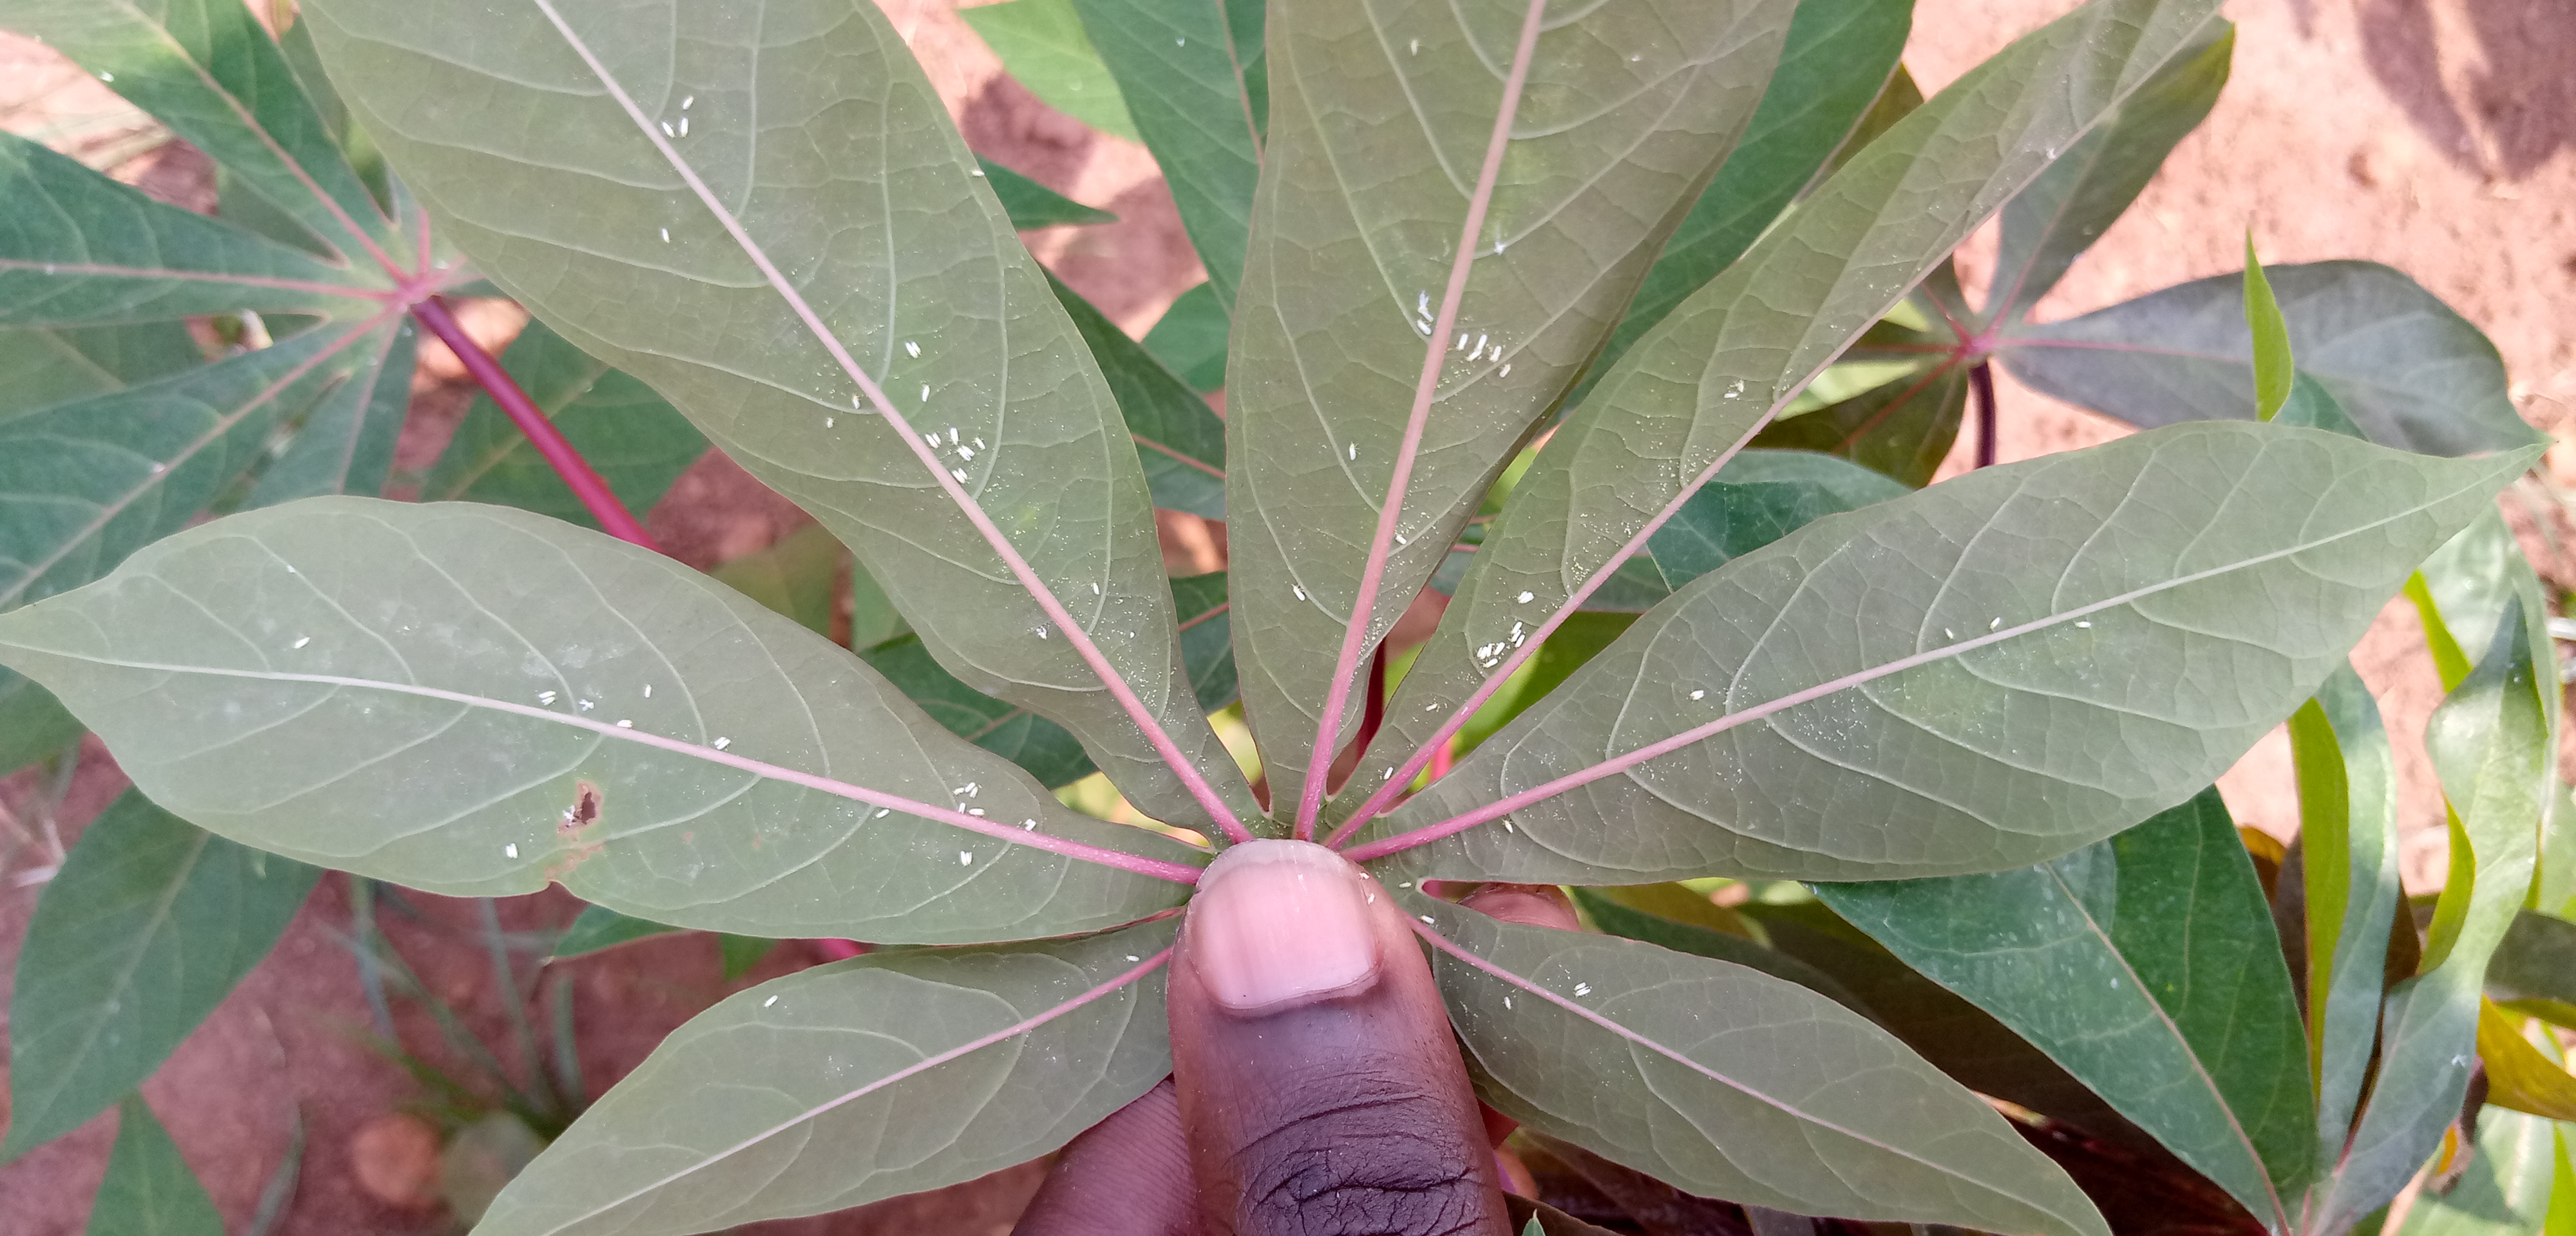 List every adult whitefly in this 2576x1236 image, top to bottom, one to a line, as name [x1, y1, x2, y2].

whitefly [679, 94, 700, 111]
whitefly [676, 115, 695, 144]
whitefly [659, 118, 681, 146]
whitefly [967, 165, 990, 183]
whitefly [658, 224, 671, 250]
whitefly [1413, 317, 1434, 339]
whitefly [1476, 330, 1488, 355]
whitefly [1454, 332, 1470, 352]
whitefly [903, 337, 925, 360]
whitefly [1499, 360, 1513, 380]
whitefly [1731, 379, 1746, 394]
whitefly [917, 379, 935, 406]
whitefly [1722, 389, 1743, 400]
whitefly [848, 393, 866, 415]
whitefly [824, 412, 837, 433]
whitefly [922, 430, 945, 451]
whitefly [972, 433, 988, 453]
whitefly [1345, 439, 1364, 463]
whitefly [947, 465, 973, 486]
whitefly [1395, 532, 1413, 549]
whitefly [1088, 581, 1106, 603]
whitefly [1288, 581, 1312, 604]
whitefly [1513, 586, 1539, 610]
whitefly [1987, 613, 2005, 633]
whitefly [2070, 618, 2098, 634]
whitefly [1509, 621, 1527, 633]
whitefly [1030, 623, 1052, 645]
whitefly [1942, 624, 1957, 644]
whitefly [1513, 630, 1532, 652]
whitefly [290, 633, 316, 651]
whitefly [1492, 641, 1506, 657]
whitefly [1477, 643, 1488, 662]
whitefly [1482, 657, 1501, 669]
whitefly [640, 682, 656, 703]
whitefly [1688, 688, 1708, 706]
whitefly [538, 688, 562, 709]
whitefly [579, 696, 600, 717]
whitefly [1421, 698, 1441, 718]
whitefly [614, 715, 636, 733]
whitefly [710, 735, 734, 754]
whitefly [1381, 765, 1397, 783]
whitefly [962, 780, 989, 809]
whitefly [964, 805, 990, 821]
whitefly [873, 807, 891, 823]
whitefly [1021, 816, 1043, 839]
whitefly [1501, 816, 1520, 838]
whitefly [503, 841, 520, 864]
whitefly [956, 847, 976, 870]
whitefly [1396, 879, 1419, 897]
whitefly [1416, 911, 1442, 928]
whitefly [1124, 951, 1144, 969]
whitefly [1569, 978, 1596, 1003]
whitefly [762, 993, 780, 1013]
whitefly [1500, 993, 1520, 1015]